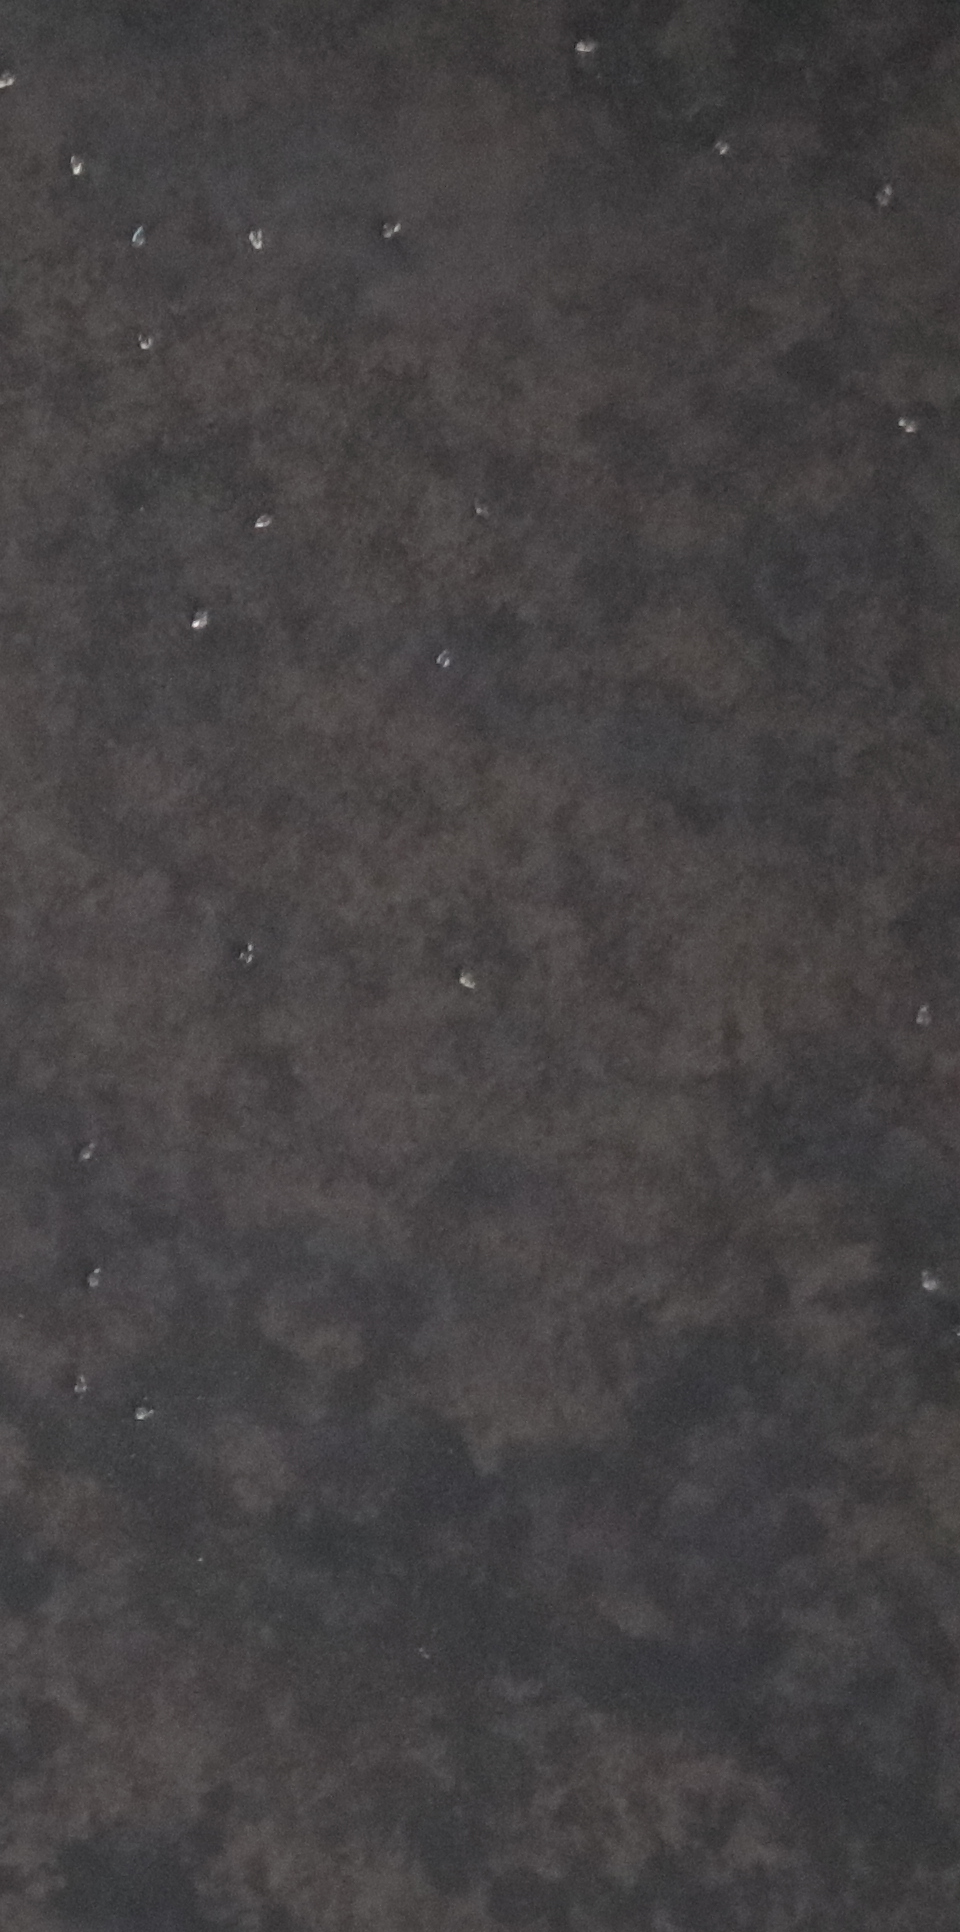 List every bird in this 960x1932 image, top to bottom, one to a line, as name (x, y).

brant (595, 39)
brant (15, 87)
brant (722, 147)
brant (75, 164)
brant (882, 198)
brant (390, 236)
brant (256, 237)
brant (132, 238)
brant (150, 338)
brant (911, 418)
brant (483, 512)
brant (265, 518)
brant (209, 618)
brant (443, 659)
brant (245, 955)
brant (467, 975)
brant (923, 1016)
brant (90, 1152)
brant (936, 1276)
brant (93, 1277)
brant (86, 1388)
brant (139, 1414)